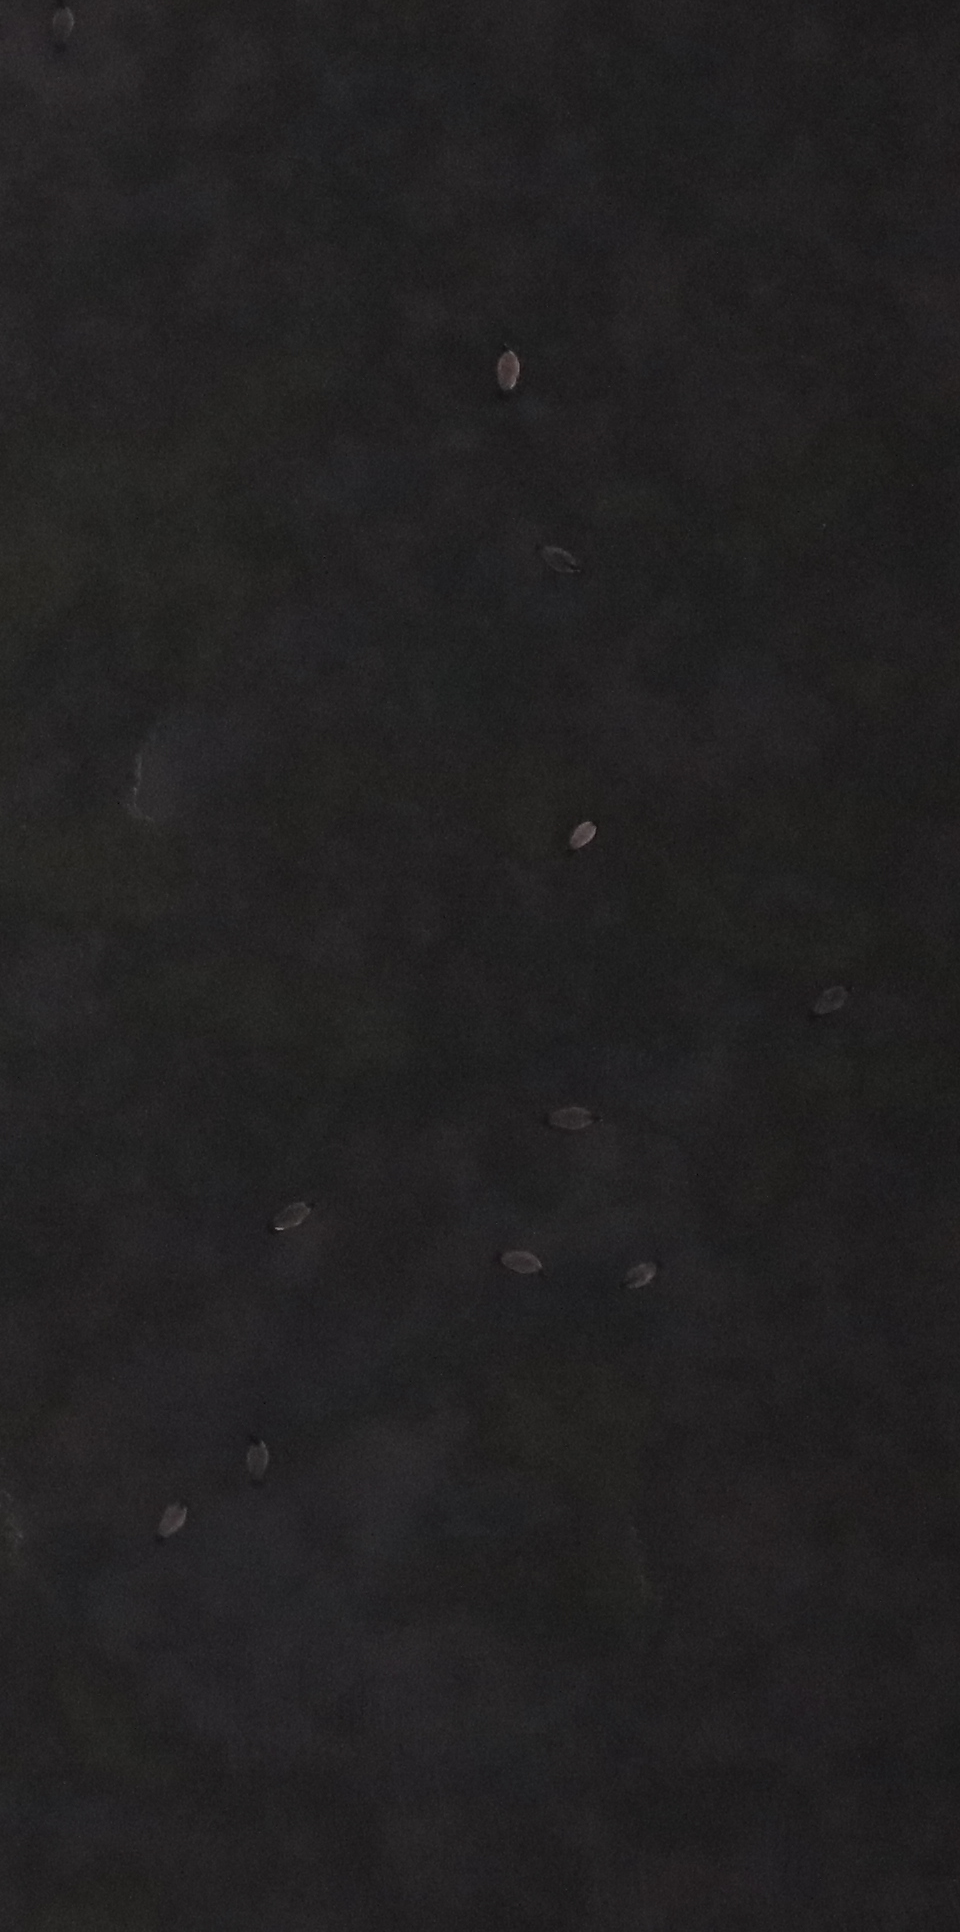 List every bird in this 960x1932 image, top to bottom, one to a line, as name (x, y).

Canada goose (63, 21)
Canada goose (508, 371)
Canada goose (560, 560)
Canada goose (583, 837)
Canada goose (832, 998)
Canada goose (571, 1119)
Canada goose (291, 1217)
Canada goose (522, 1264)
Canada goose (640, 1274)
Canada goose (258, 1459)
Canada goose (172, 1521)